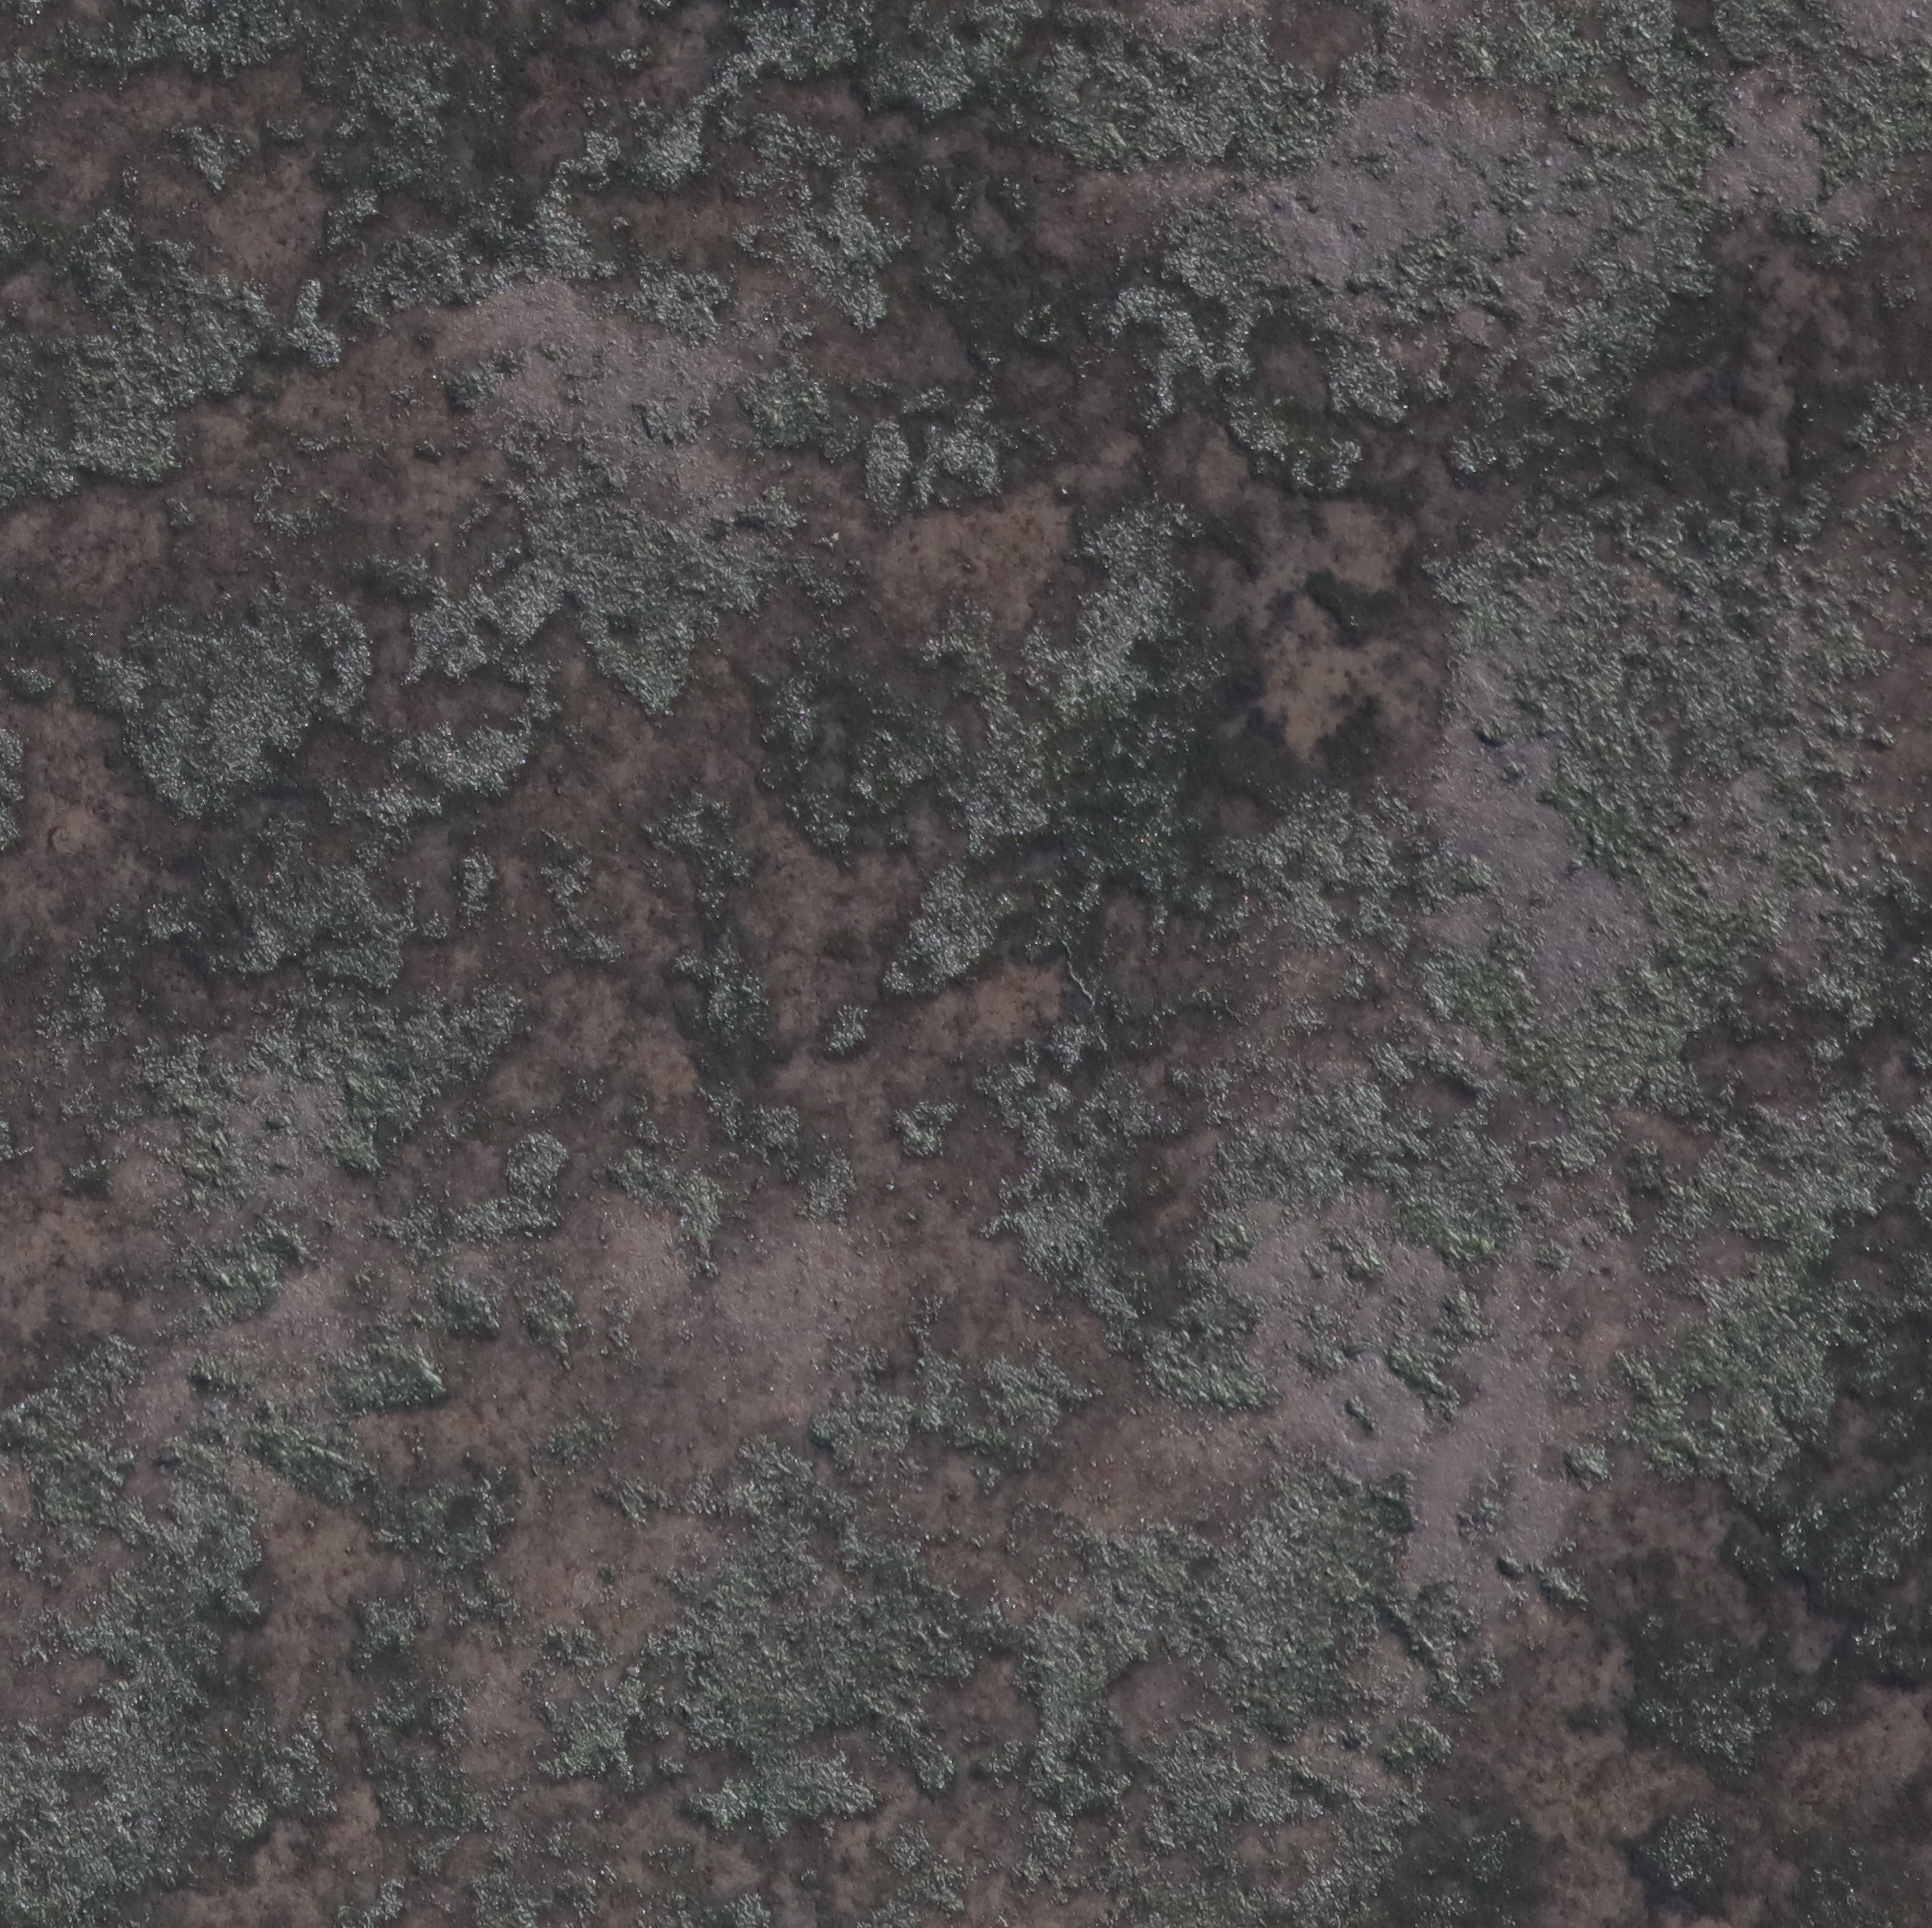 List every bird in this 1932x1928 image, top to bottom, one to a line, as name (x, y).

None